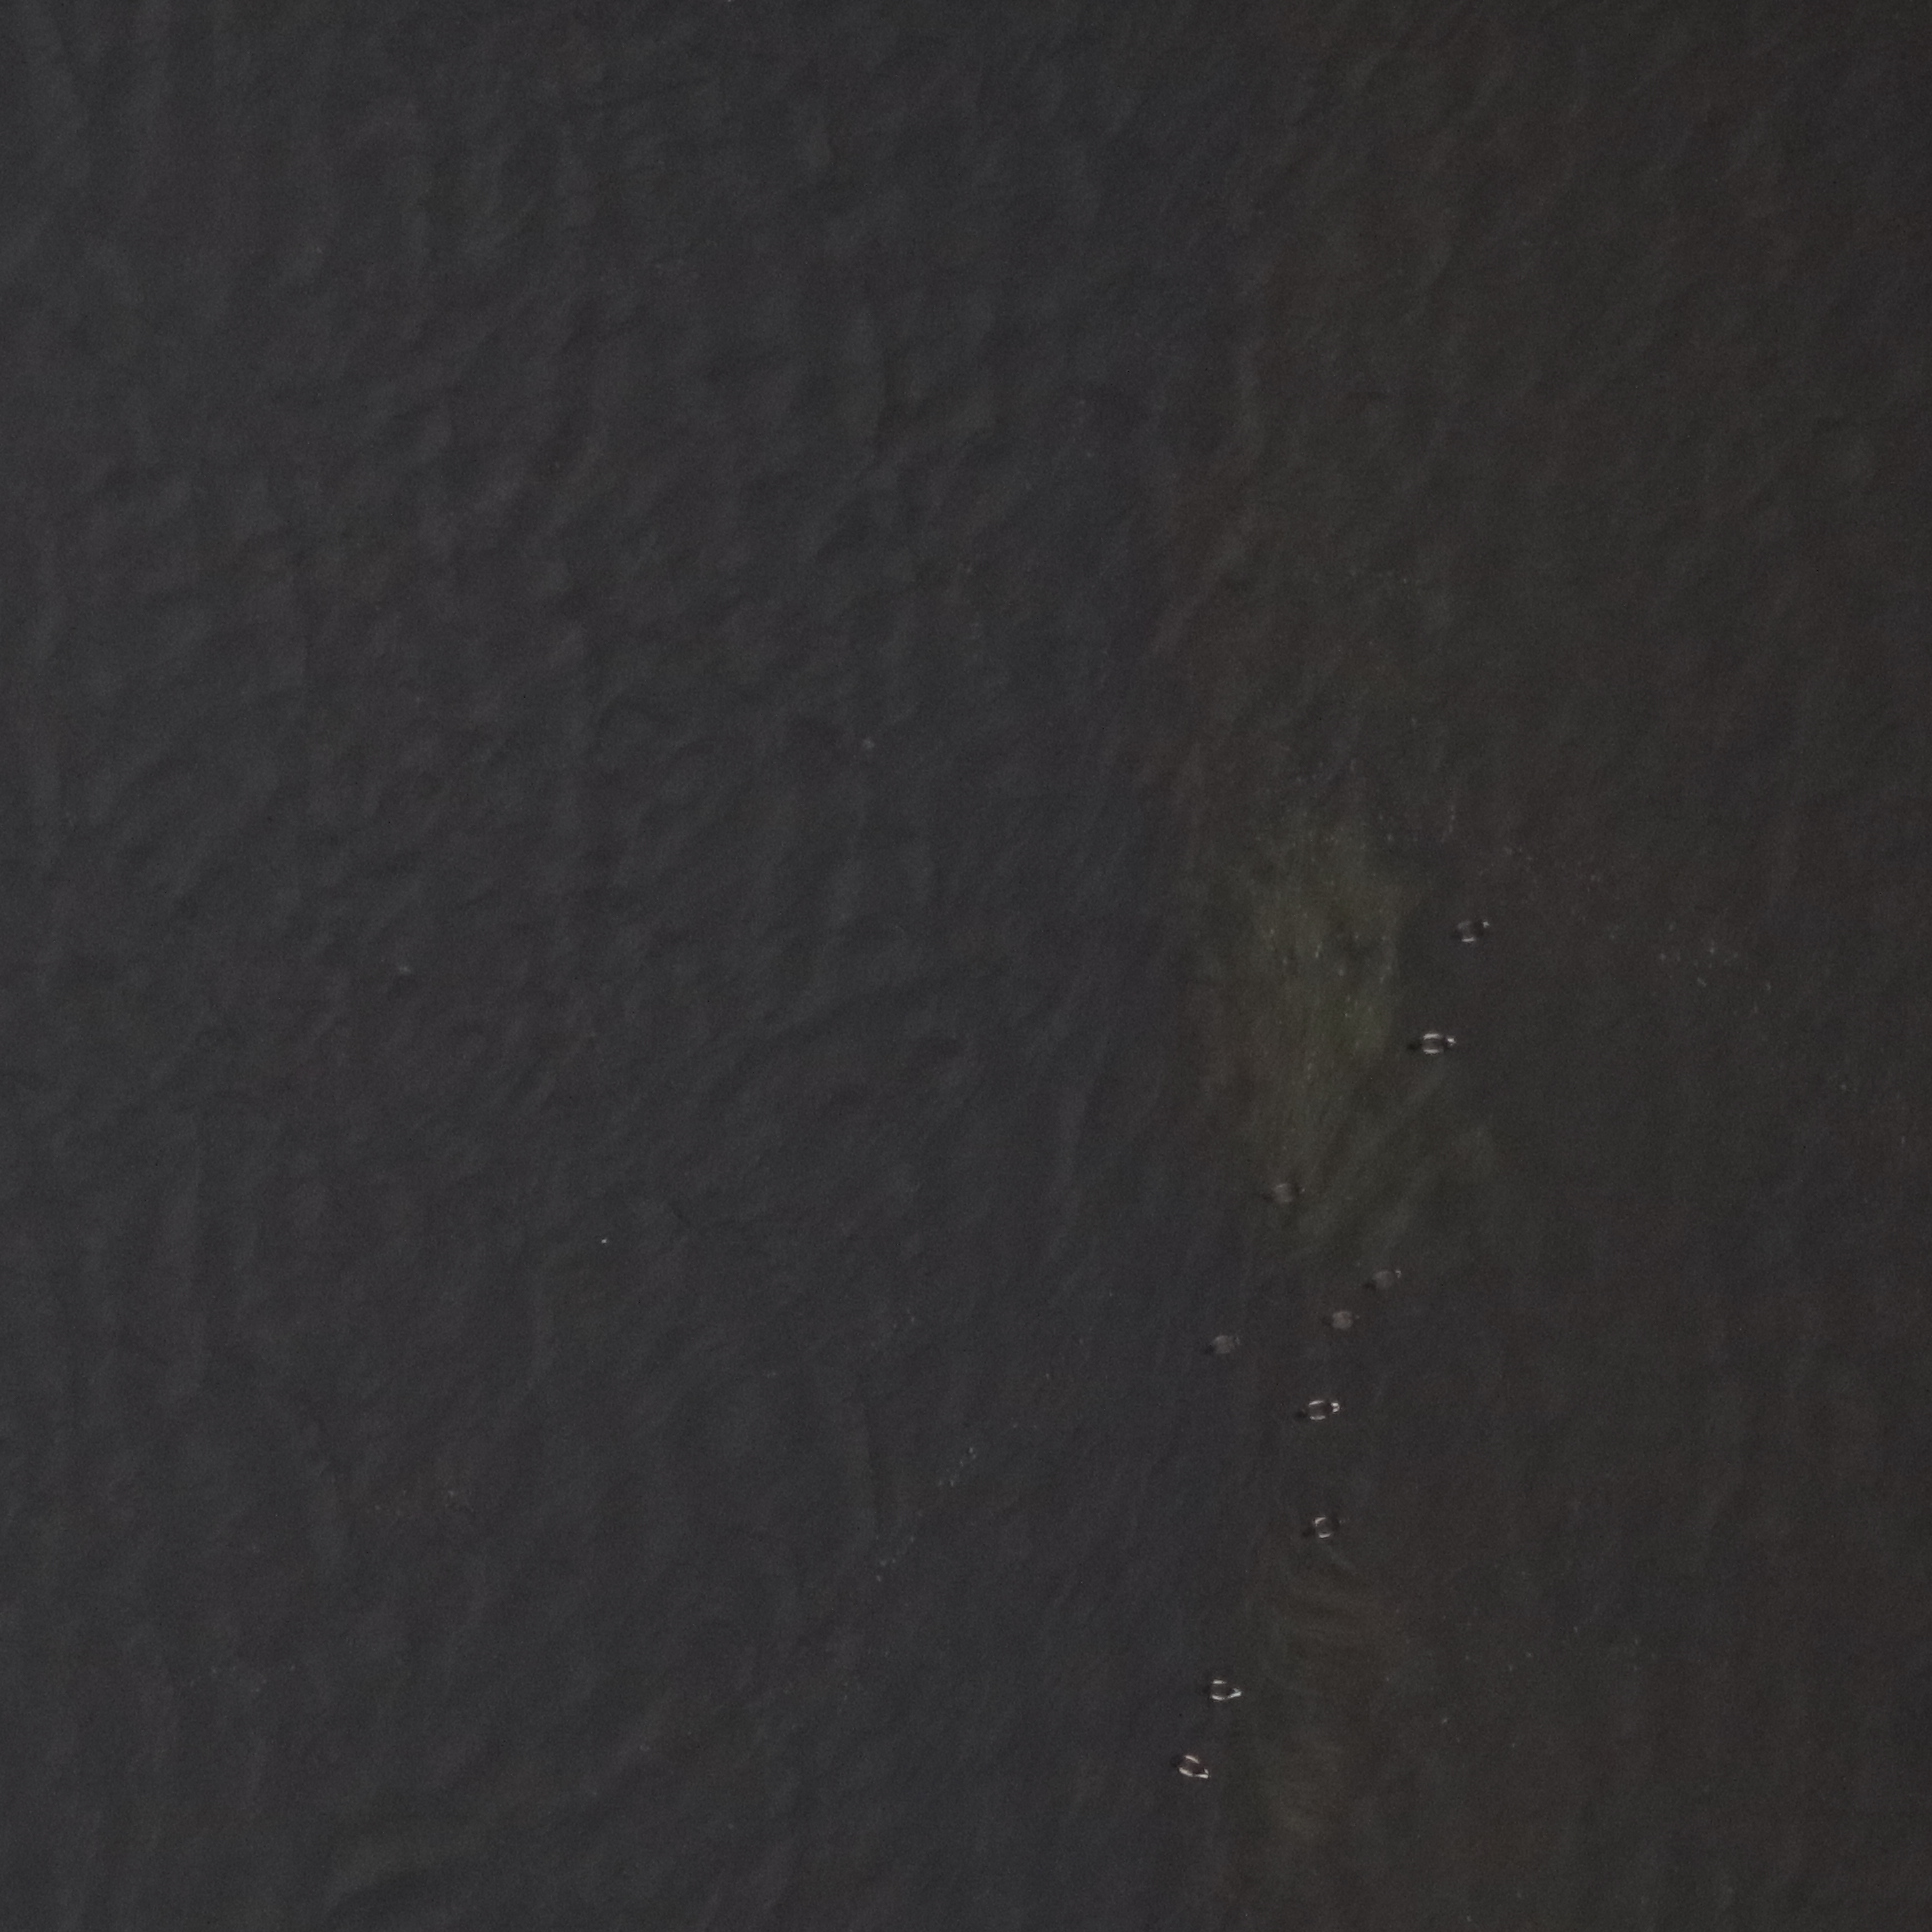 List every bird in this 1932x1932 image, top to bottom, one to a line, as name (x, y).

brant (1469, 933)
brant (1432, 1042)
brant (1289, 1197)
brant (1383, 1284)
brant (1344, 1321)
brant (1224, 1346)
brant (1319, 1409)
brant (1323, 1526)
brant (1222, 1689)
brant (1191, 1766)